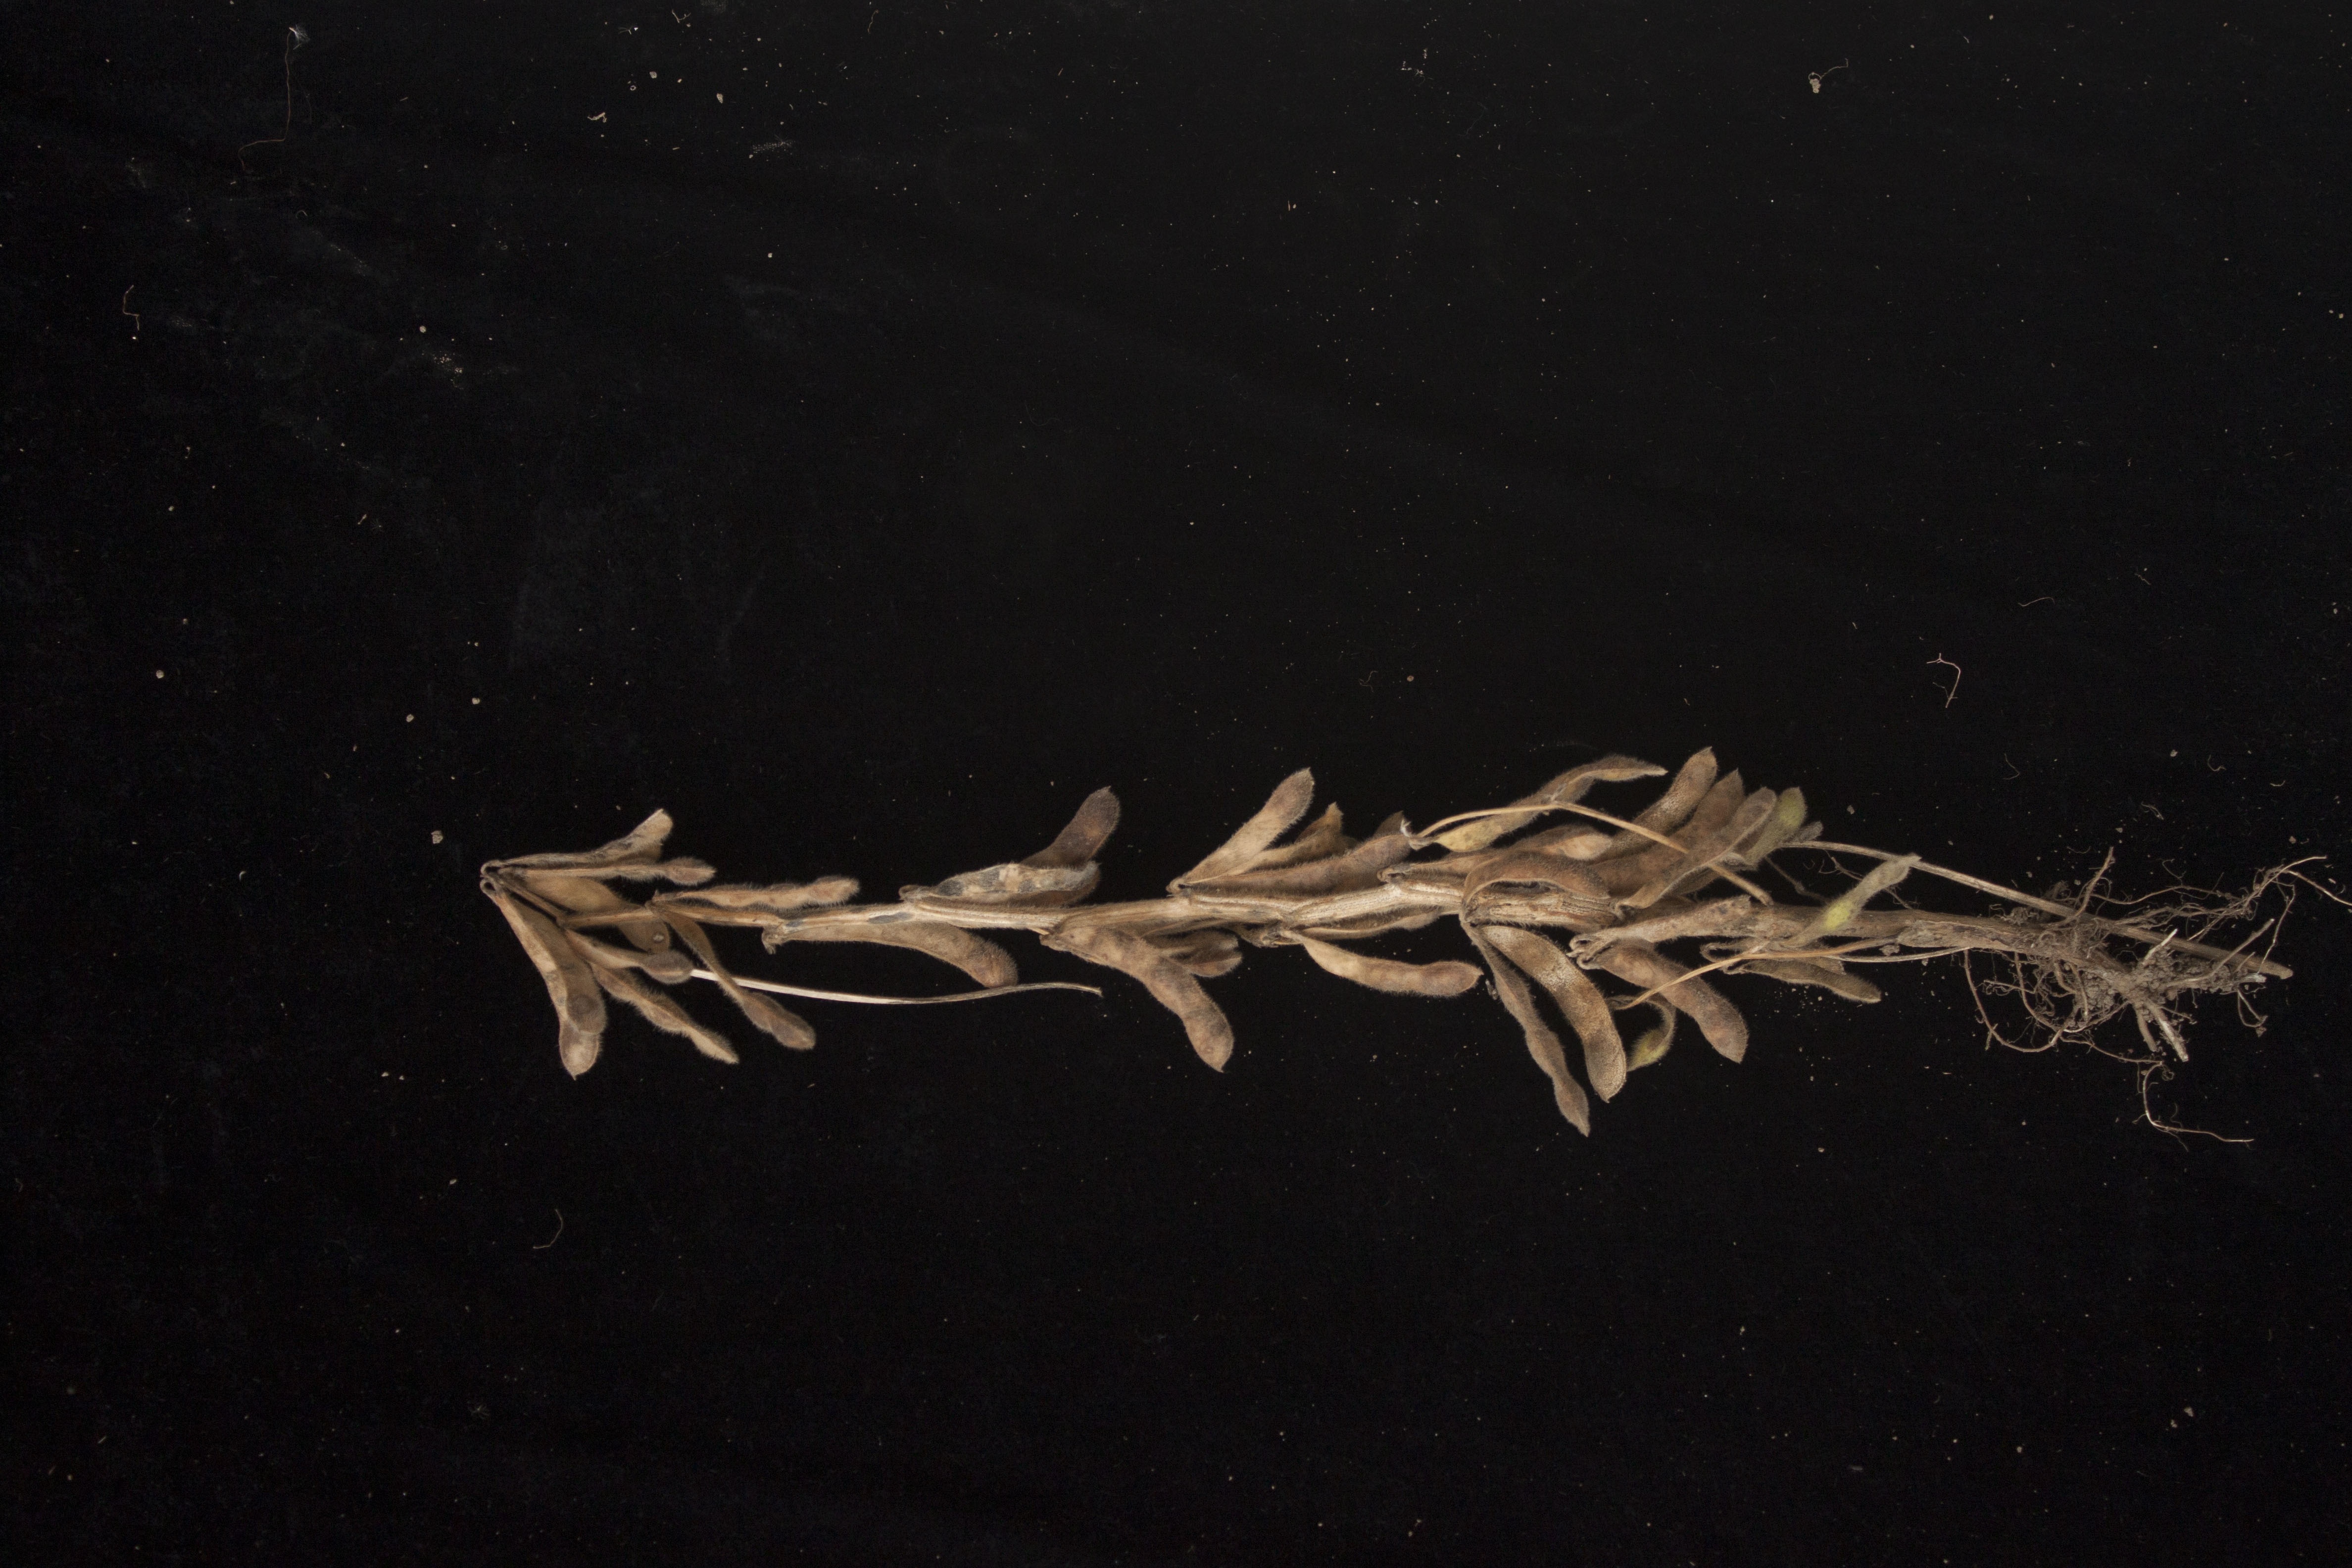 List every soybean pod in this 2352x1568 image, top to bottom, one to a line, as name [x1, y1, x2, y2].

soybean pod [1591, 751, 1718, 864]
soybean pod [1433, 758, 1665, 852]
soybean pod [1175, 770, 1312, 895]
soybean pod [1595, 775, 1743, 896]
soybean pod [1618, 789, 1776, 907]
soybean pod [1016, 789, 1117, 871]
soybean pod [1734, 790, 1806, 866]
soybean pod [1247, 809, 1342, 870]
soybean pod [507, 811, 672, 869]
soybean pod [1400, 828, 1611, 876]
soybean pod [1194, 836, 1429, 894]
soybean pod [1461, 851, 1607, 920]
soybean pod [1801, 854, 1918, 939]
soybean pod [518, 859, 717, 886]
soybean pod [909, 863, 1096, 907]
soybean pod [526, 874, 666, 954]
soybean pod [662, 877, 862, 911]
soybean pod [489, 894, 600, 1078]
soybean pod [506, 896, 606, 1037]
soybean pod [1578, 897, 1749, 955]
soybean pod [645, 905, 813, 1050]
soybean pod [1307, 910, 1442, 941]
soybean pod [771, 922, 1016, 990]
soybean pod [1040, 925, 1232, 1073]
soybean pod [1478, 927, 1627, 1099]
soybean pod [569, 932, 692, 985]
soybean pod [1283, 932, 1483, 997]
soybean pod [1155, 934, 1235, 958]
soybean pod [1475, 940, 1589, 1135]
soybean pod [1593, 945, 1747, 1061]
soybean pod [1182, 950, 1241, 978]
soybean pod [1738, 961, 1879, 1003]
soybean pod [591, 963, 736, 1065]
soybean pod [1628, 1000, 1673, 1070]